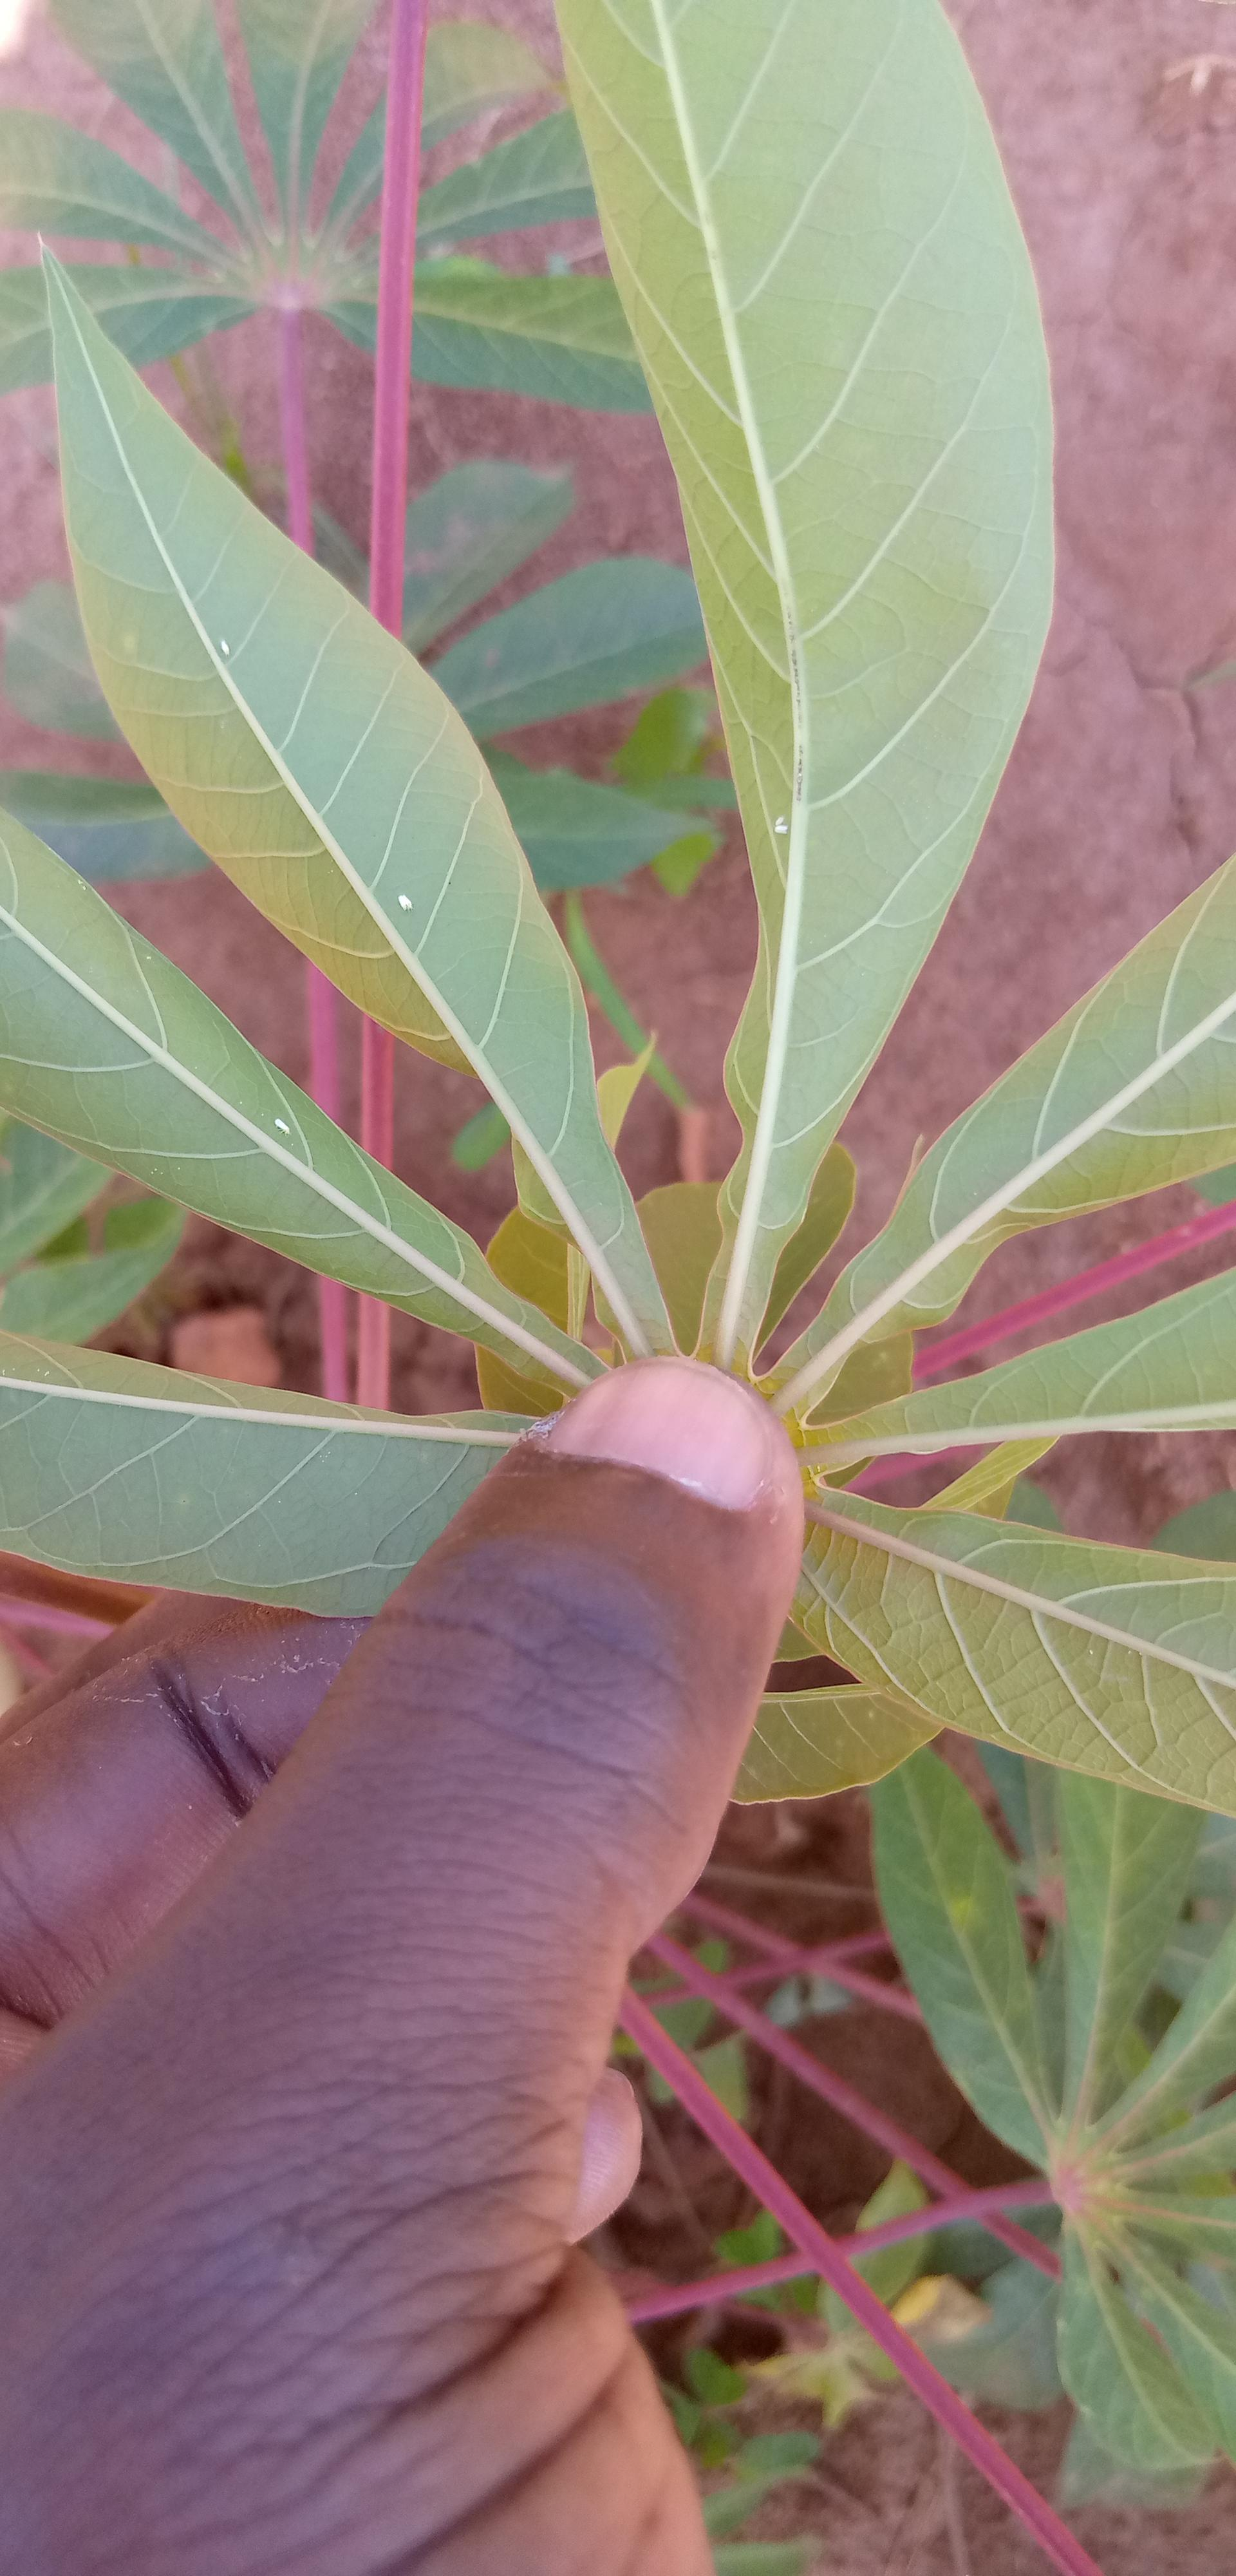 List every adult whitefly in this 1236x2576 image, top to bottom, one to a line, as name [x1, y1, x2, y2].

whitefly [215, 638, 234, 658]
whitefly [771, 814, 785, 828]
whitefly [772, 824, 789, 838]
whitefly [400, 891, 417, 912]
whitefly [395, 893, 408, 913]
whitefly [272, 1115, 293, 1137]